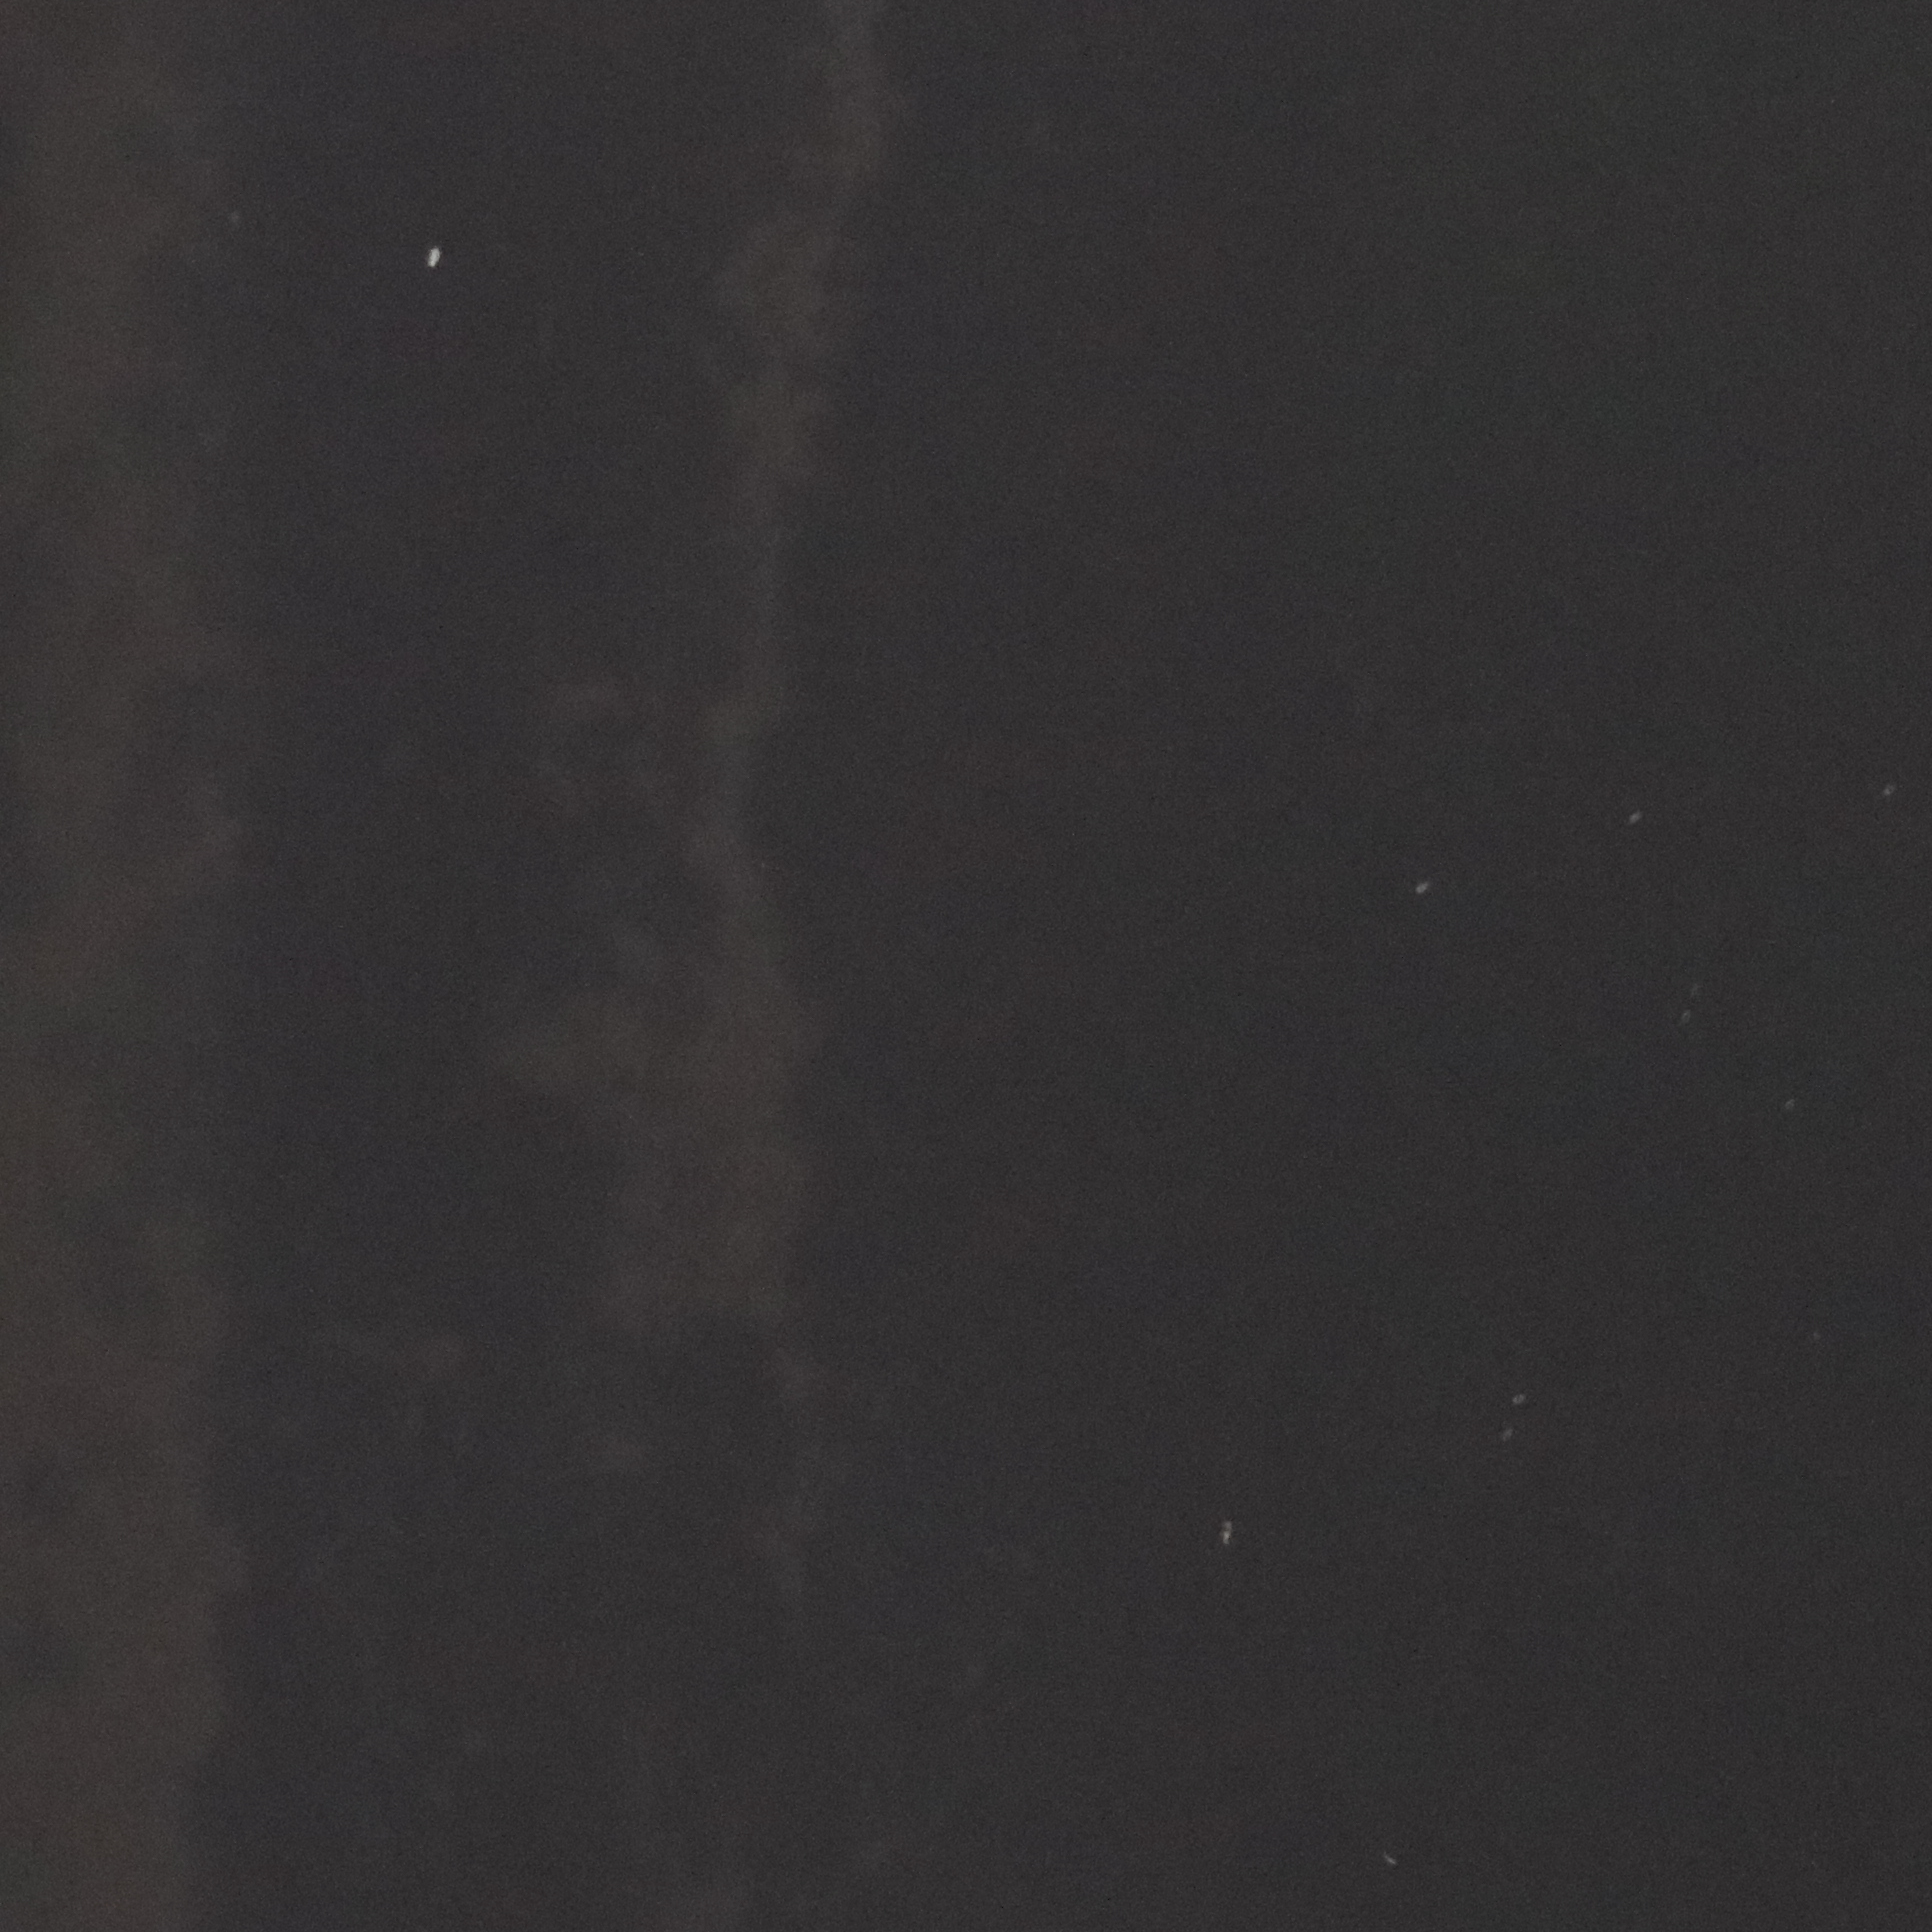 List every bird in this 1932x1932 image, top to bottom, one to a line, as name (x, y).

gull (436, 257)
other bird (1891, 791)
other bird (1636, 819)
other bird (1421, 888)
other bird (1686, 1015)
other bird (1785, 1109)
other bird (1815, 1343)
other bird (1518, 1400)
other bird (1507, 1434)
other bird (1227, 1531)
other bird (1391, 1863)